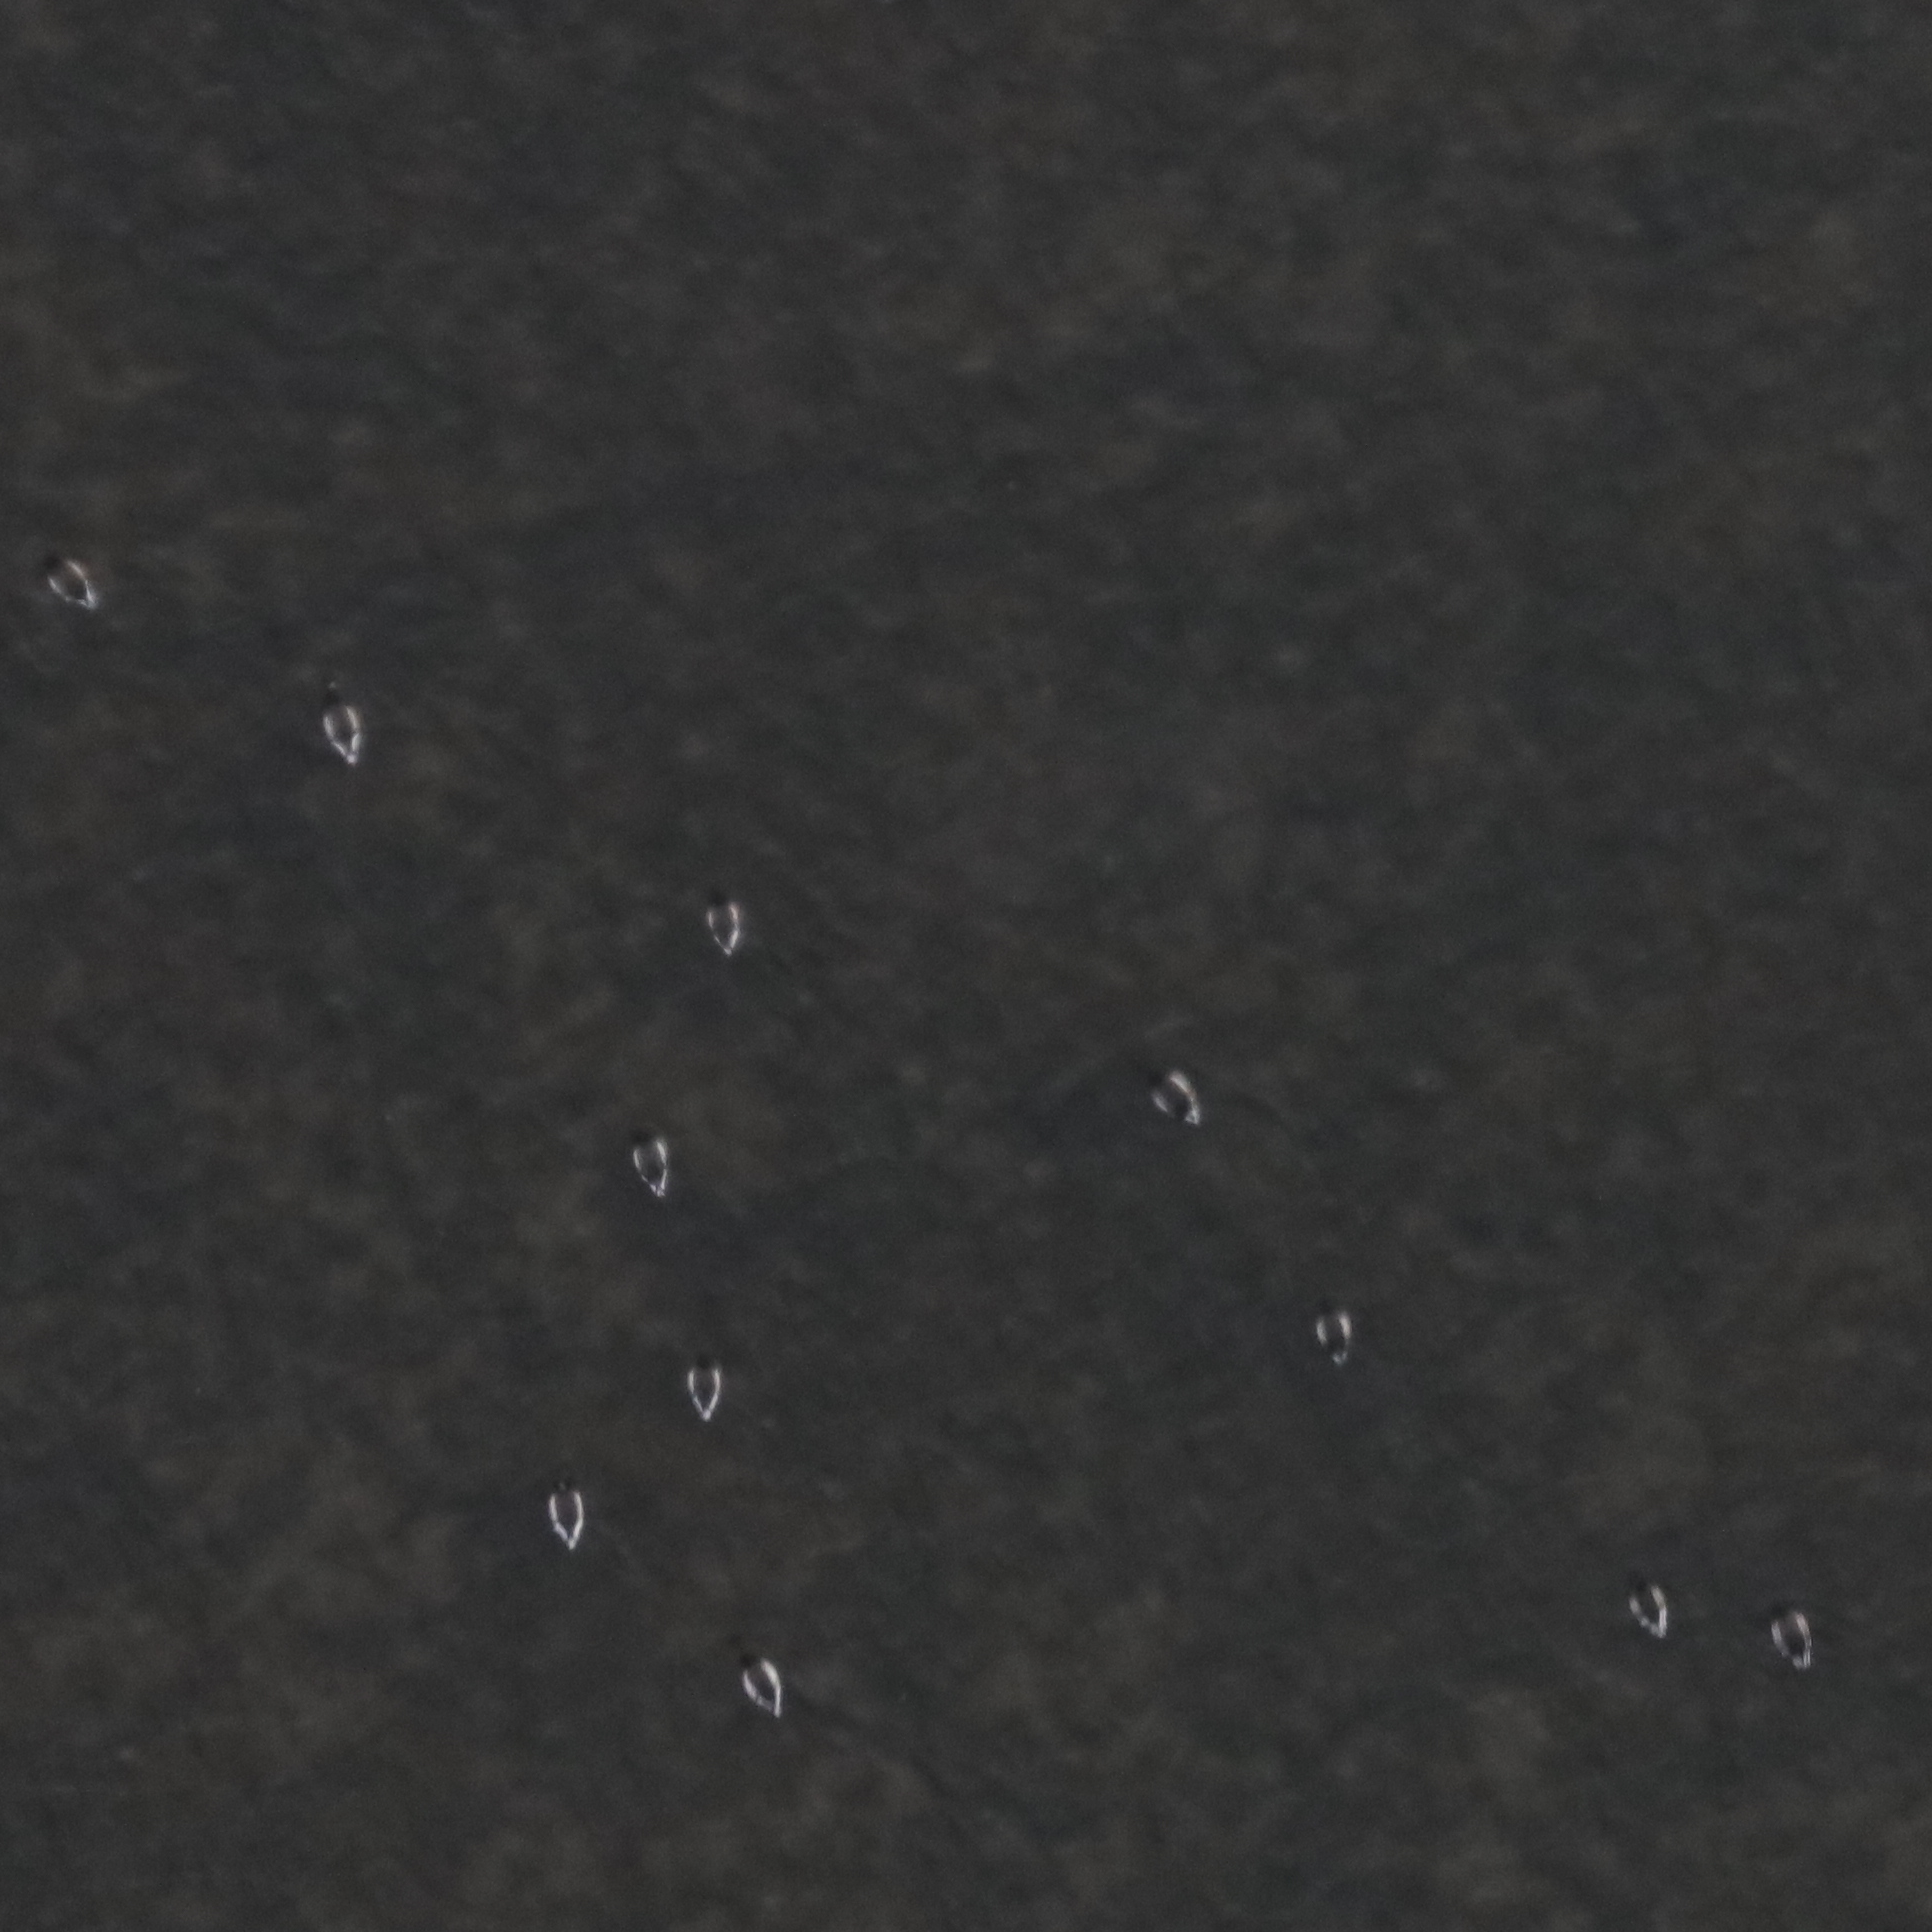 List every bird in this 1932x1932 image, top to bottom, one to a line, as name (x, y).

brant (68, 582)
brant (341, 726)
brant (725, 923)
brant (1173, 1097)
brant (650, 1163)
brant (1334, 1331)
brant (703, 1386)
brant (567, 1511)
brant (1646, 1605)
brant (1789, 1634)
brant (761, 1681)